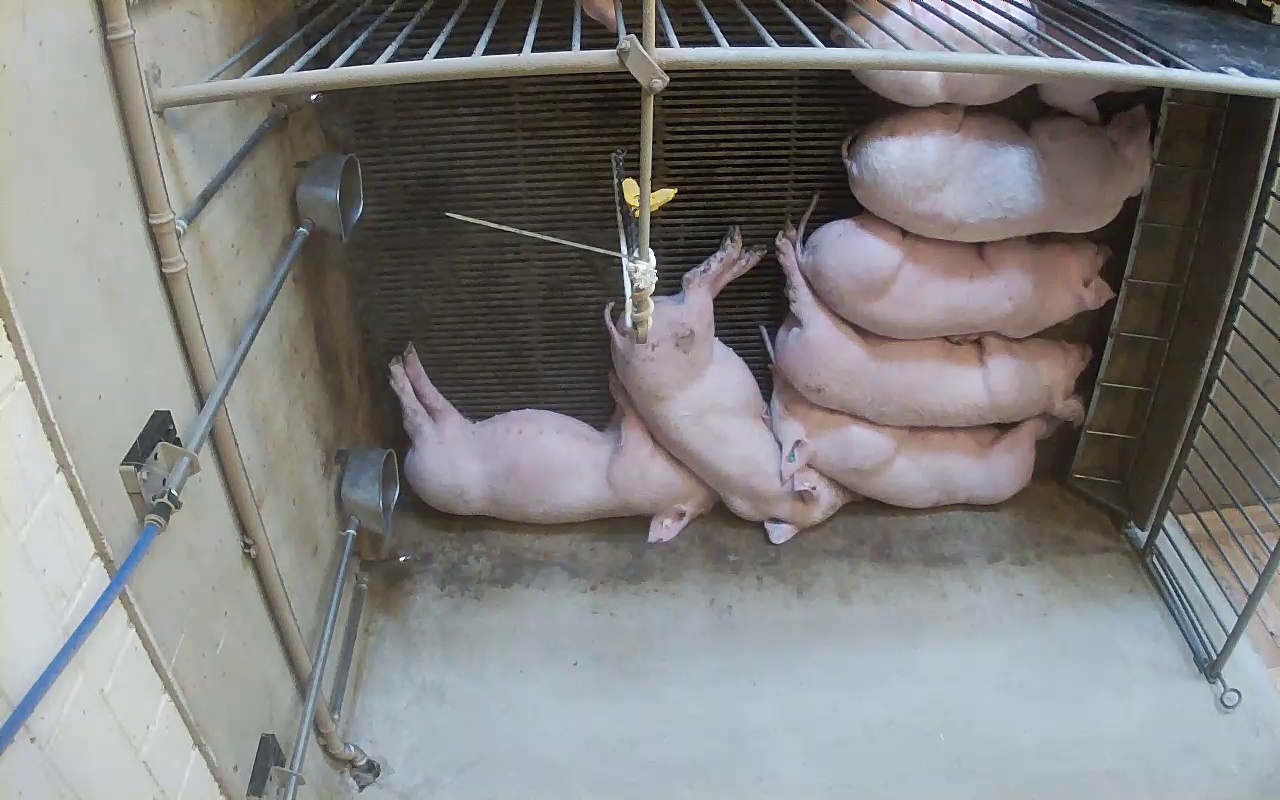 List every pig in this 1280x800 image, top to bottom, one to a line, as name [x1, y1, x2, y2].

pig [830, 0, 1162, 127]
pig [841, 104, 1155, 244]
pig [794, 194, 1117, 341]
pig [757, 219, 1094, 430]
pig [601, 225, 861, 546]
pig [386, 341, 722, 543]
pig [762, 363, 1067, 508]